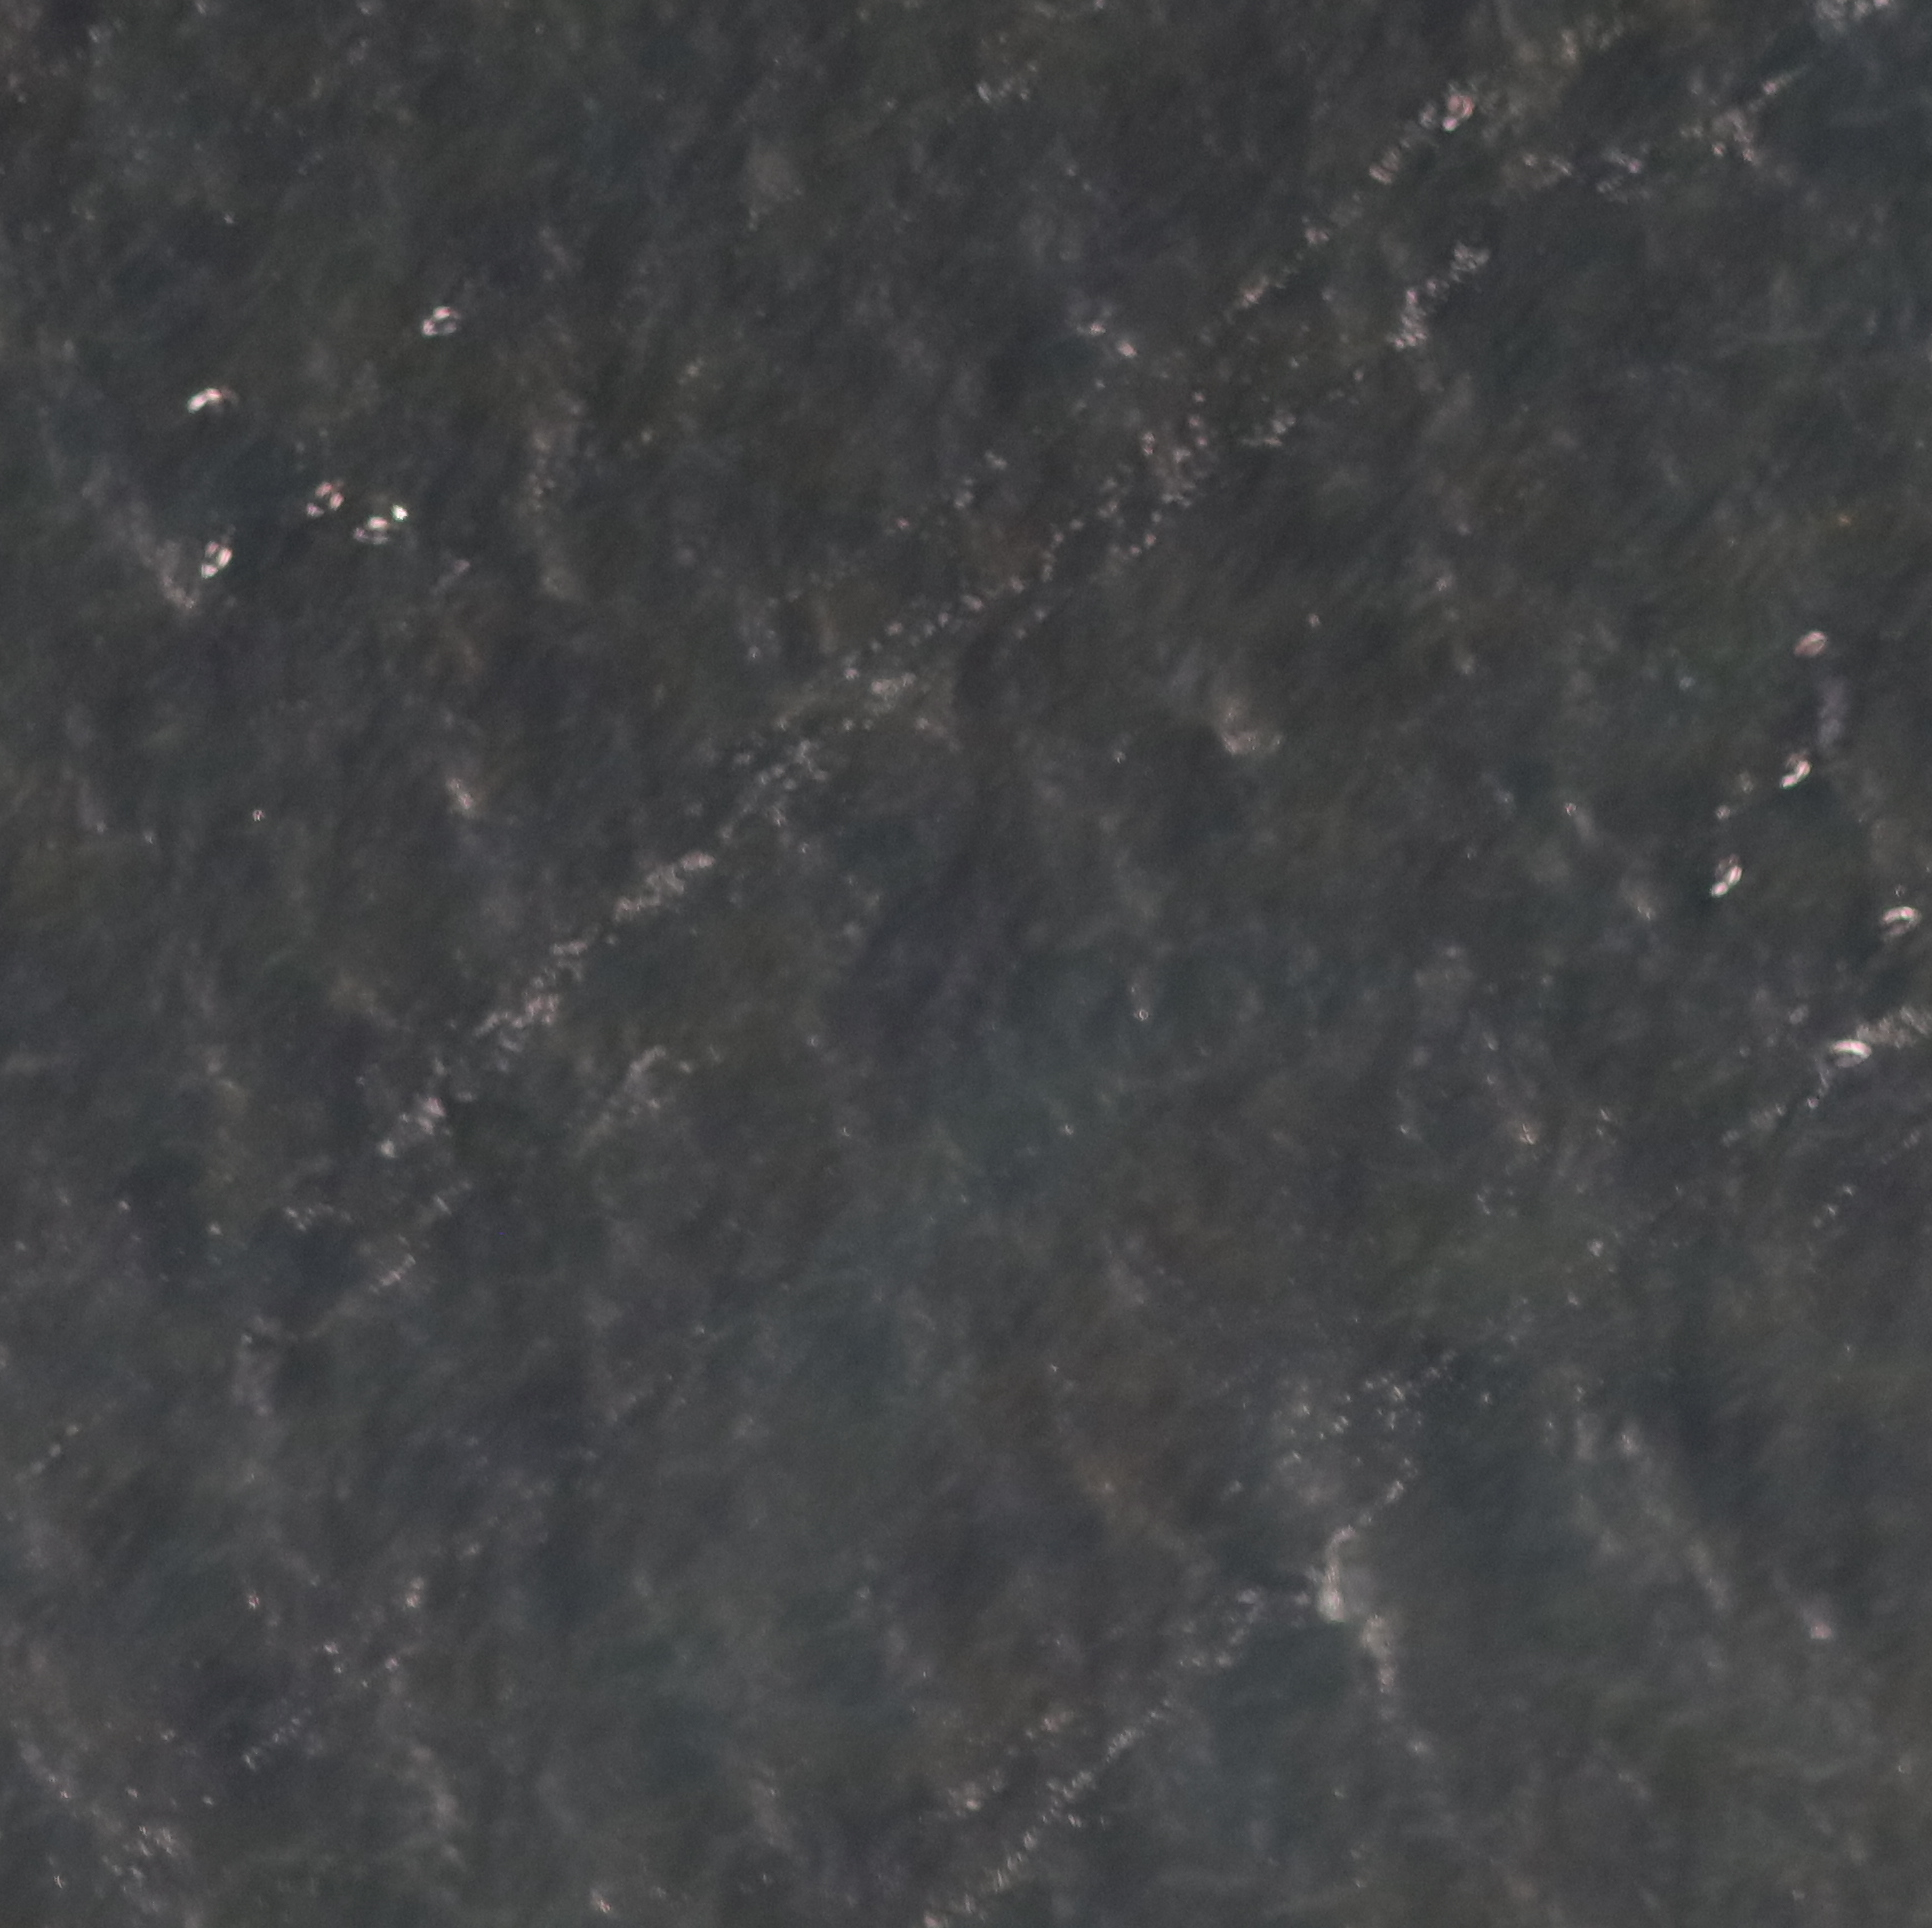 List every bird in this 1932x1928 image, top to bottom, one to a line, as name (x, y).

brant (449, 319)
brant (210, 403)
brant (325, 500)
brant (373, 531)
brant (217, 557)
brant (1812, 646)
brant (1797, 767)
brant (1723, 875)
brant (1898, 923)
brant (1852, 1052)